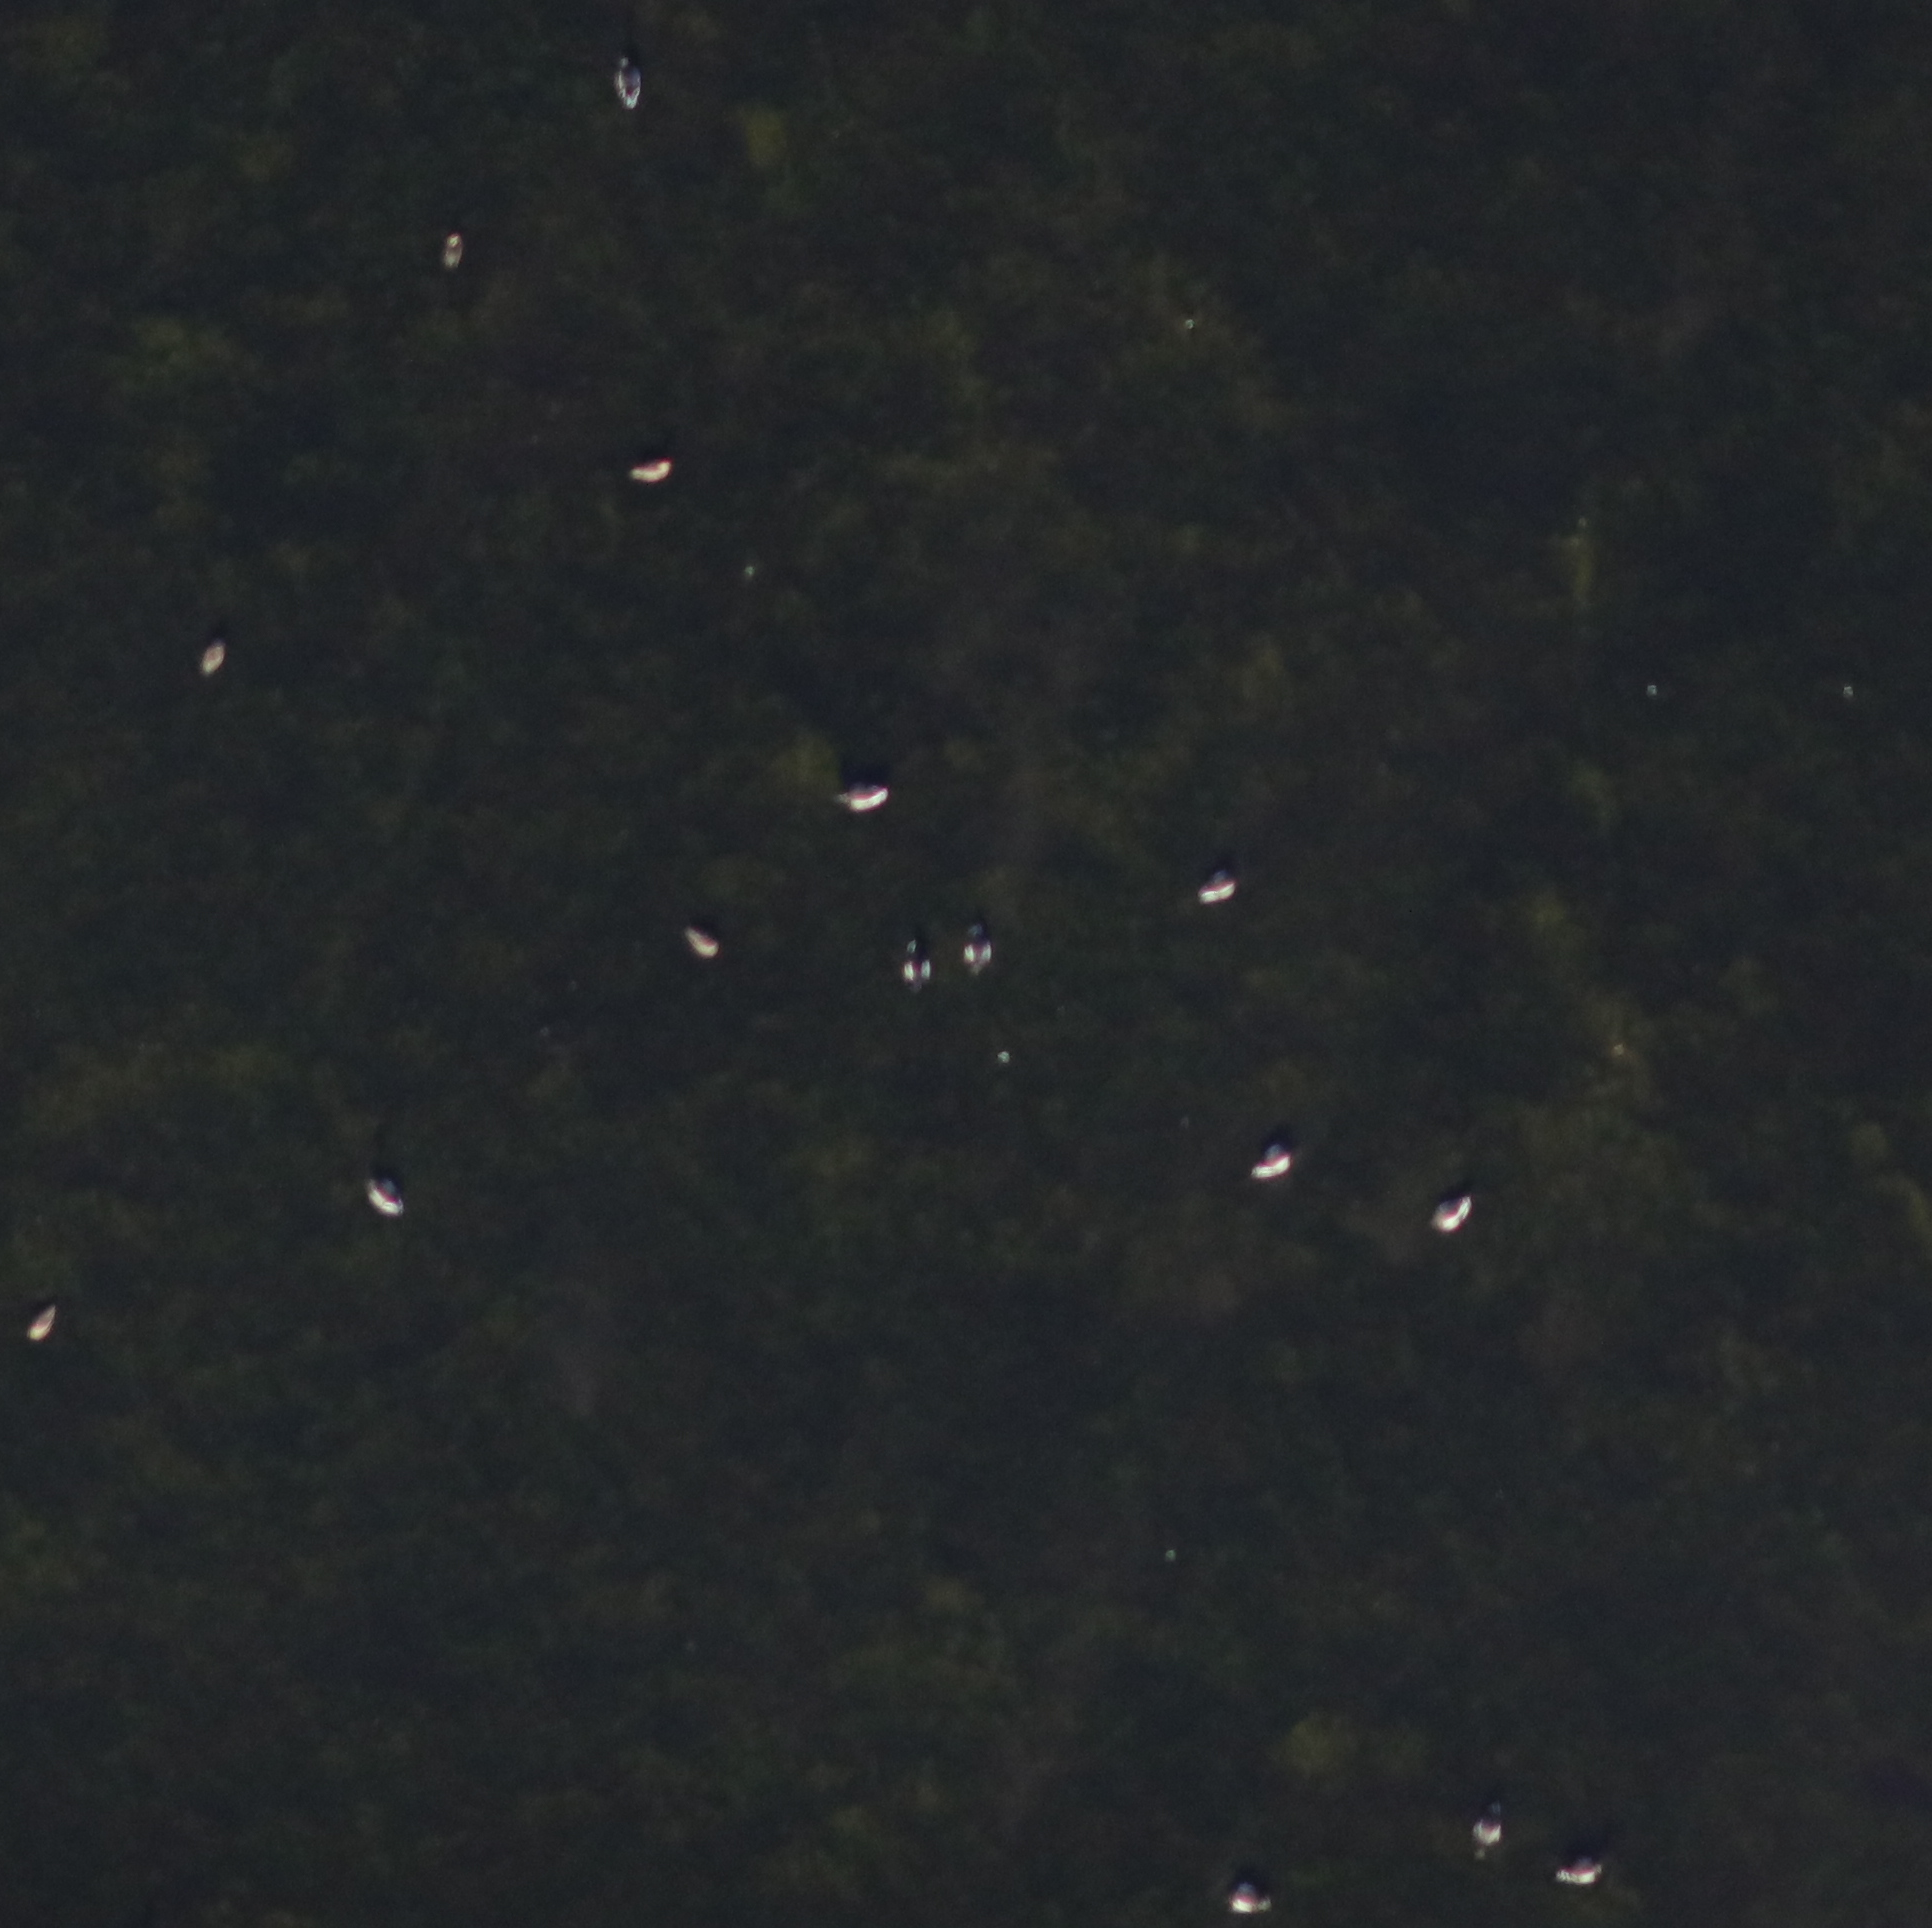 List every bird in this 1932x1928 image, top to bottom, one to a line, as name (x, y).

brant (628, 81)
brant (449, 257)
brant (657, 463)
brant (215, 662)
brant (868, 801)
brant (1225, 892)
brant (705, 943)
brant (982, 961)
brant (916, 965)
brant (1278, 1169)
brant (385, 1196)
brant (1449, 1216)
brant (43, 1320)
brant (1494, 1830)
brant (1580, 1872)
brant (1249, 1902)